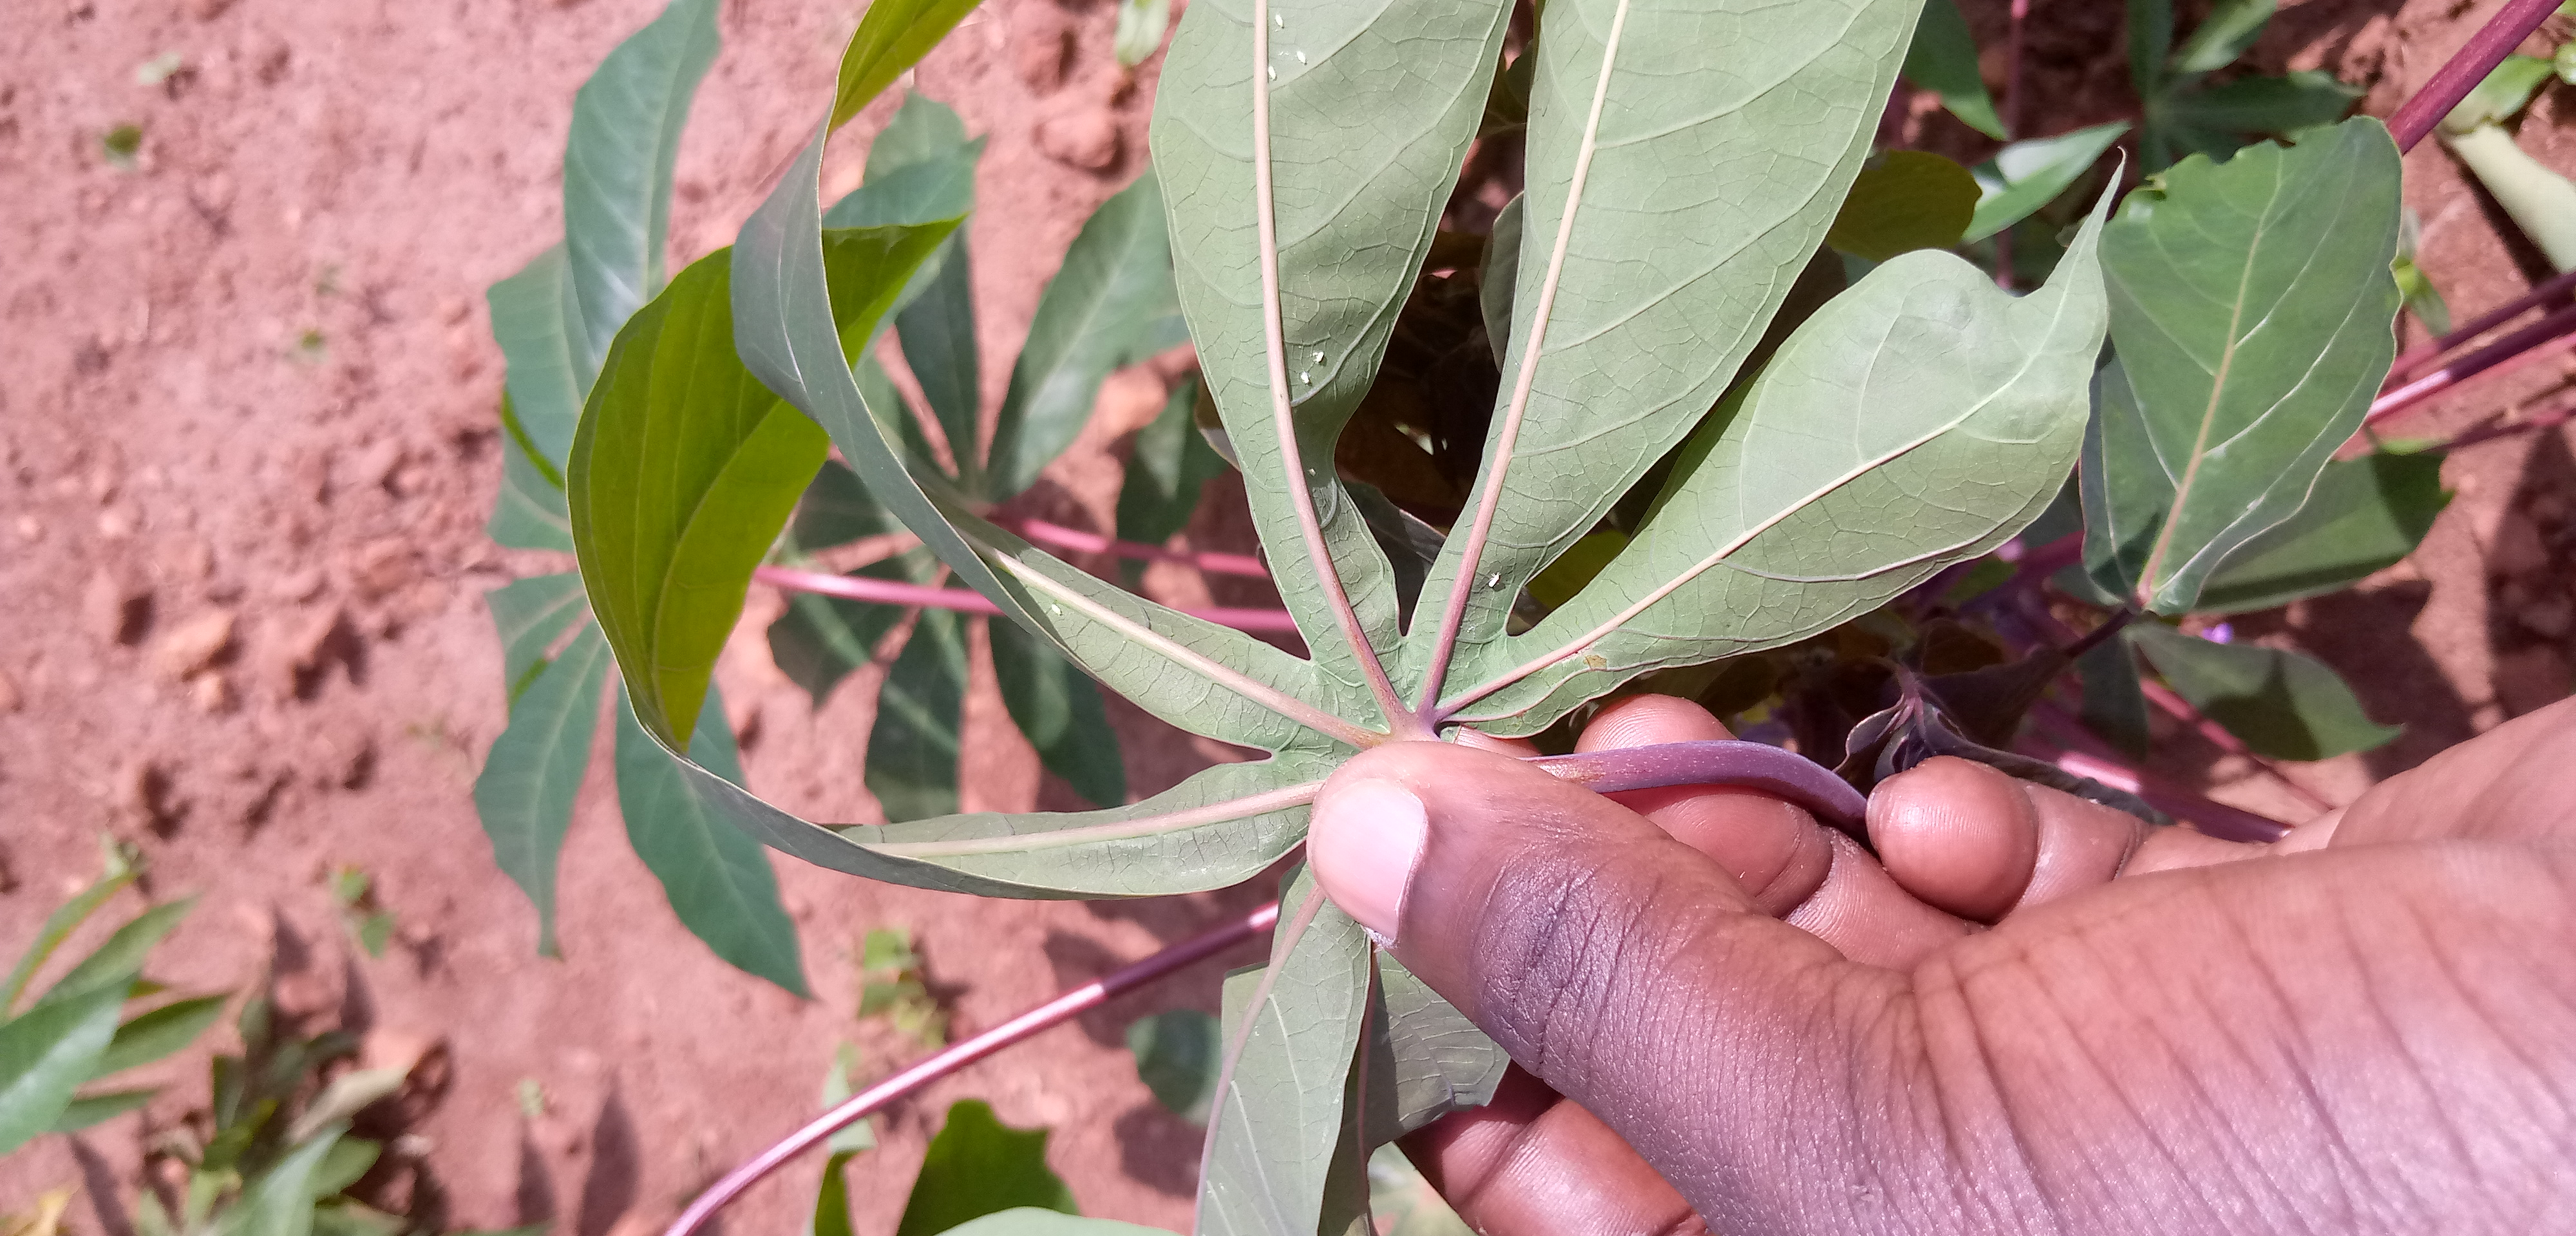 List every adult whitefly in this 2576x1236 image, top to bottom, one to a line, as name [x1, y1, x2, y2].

whitefly [1274, 12, 1284, 27]
whitefly [1295, 48, 1307, 65]
whitefly [1267, 62, 1278, 80]
whitefly [1314, 348, 1325, 364]
whitefly [1300, 370, 1311, 384]
whitefly [1307, 467, 1318, 479]
whitefly [1488, 571, 1502, 589]
whitefly [1052, 603, 1062, 615]